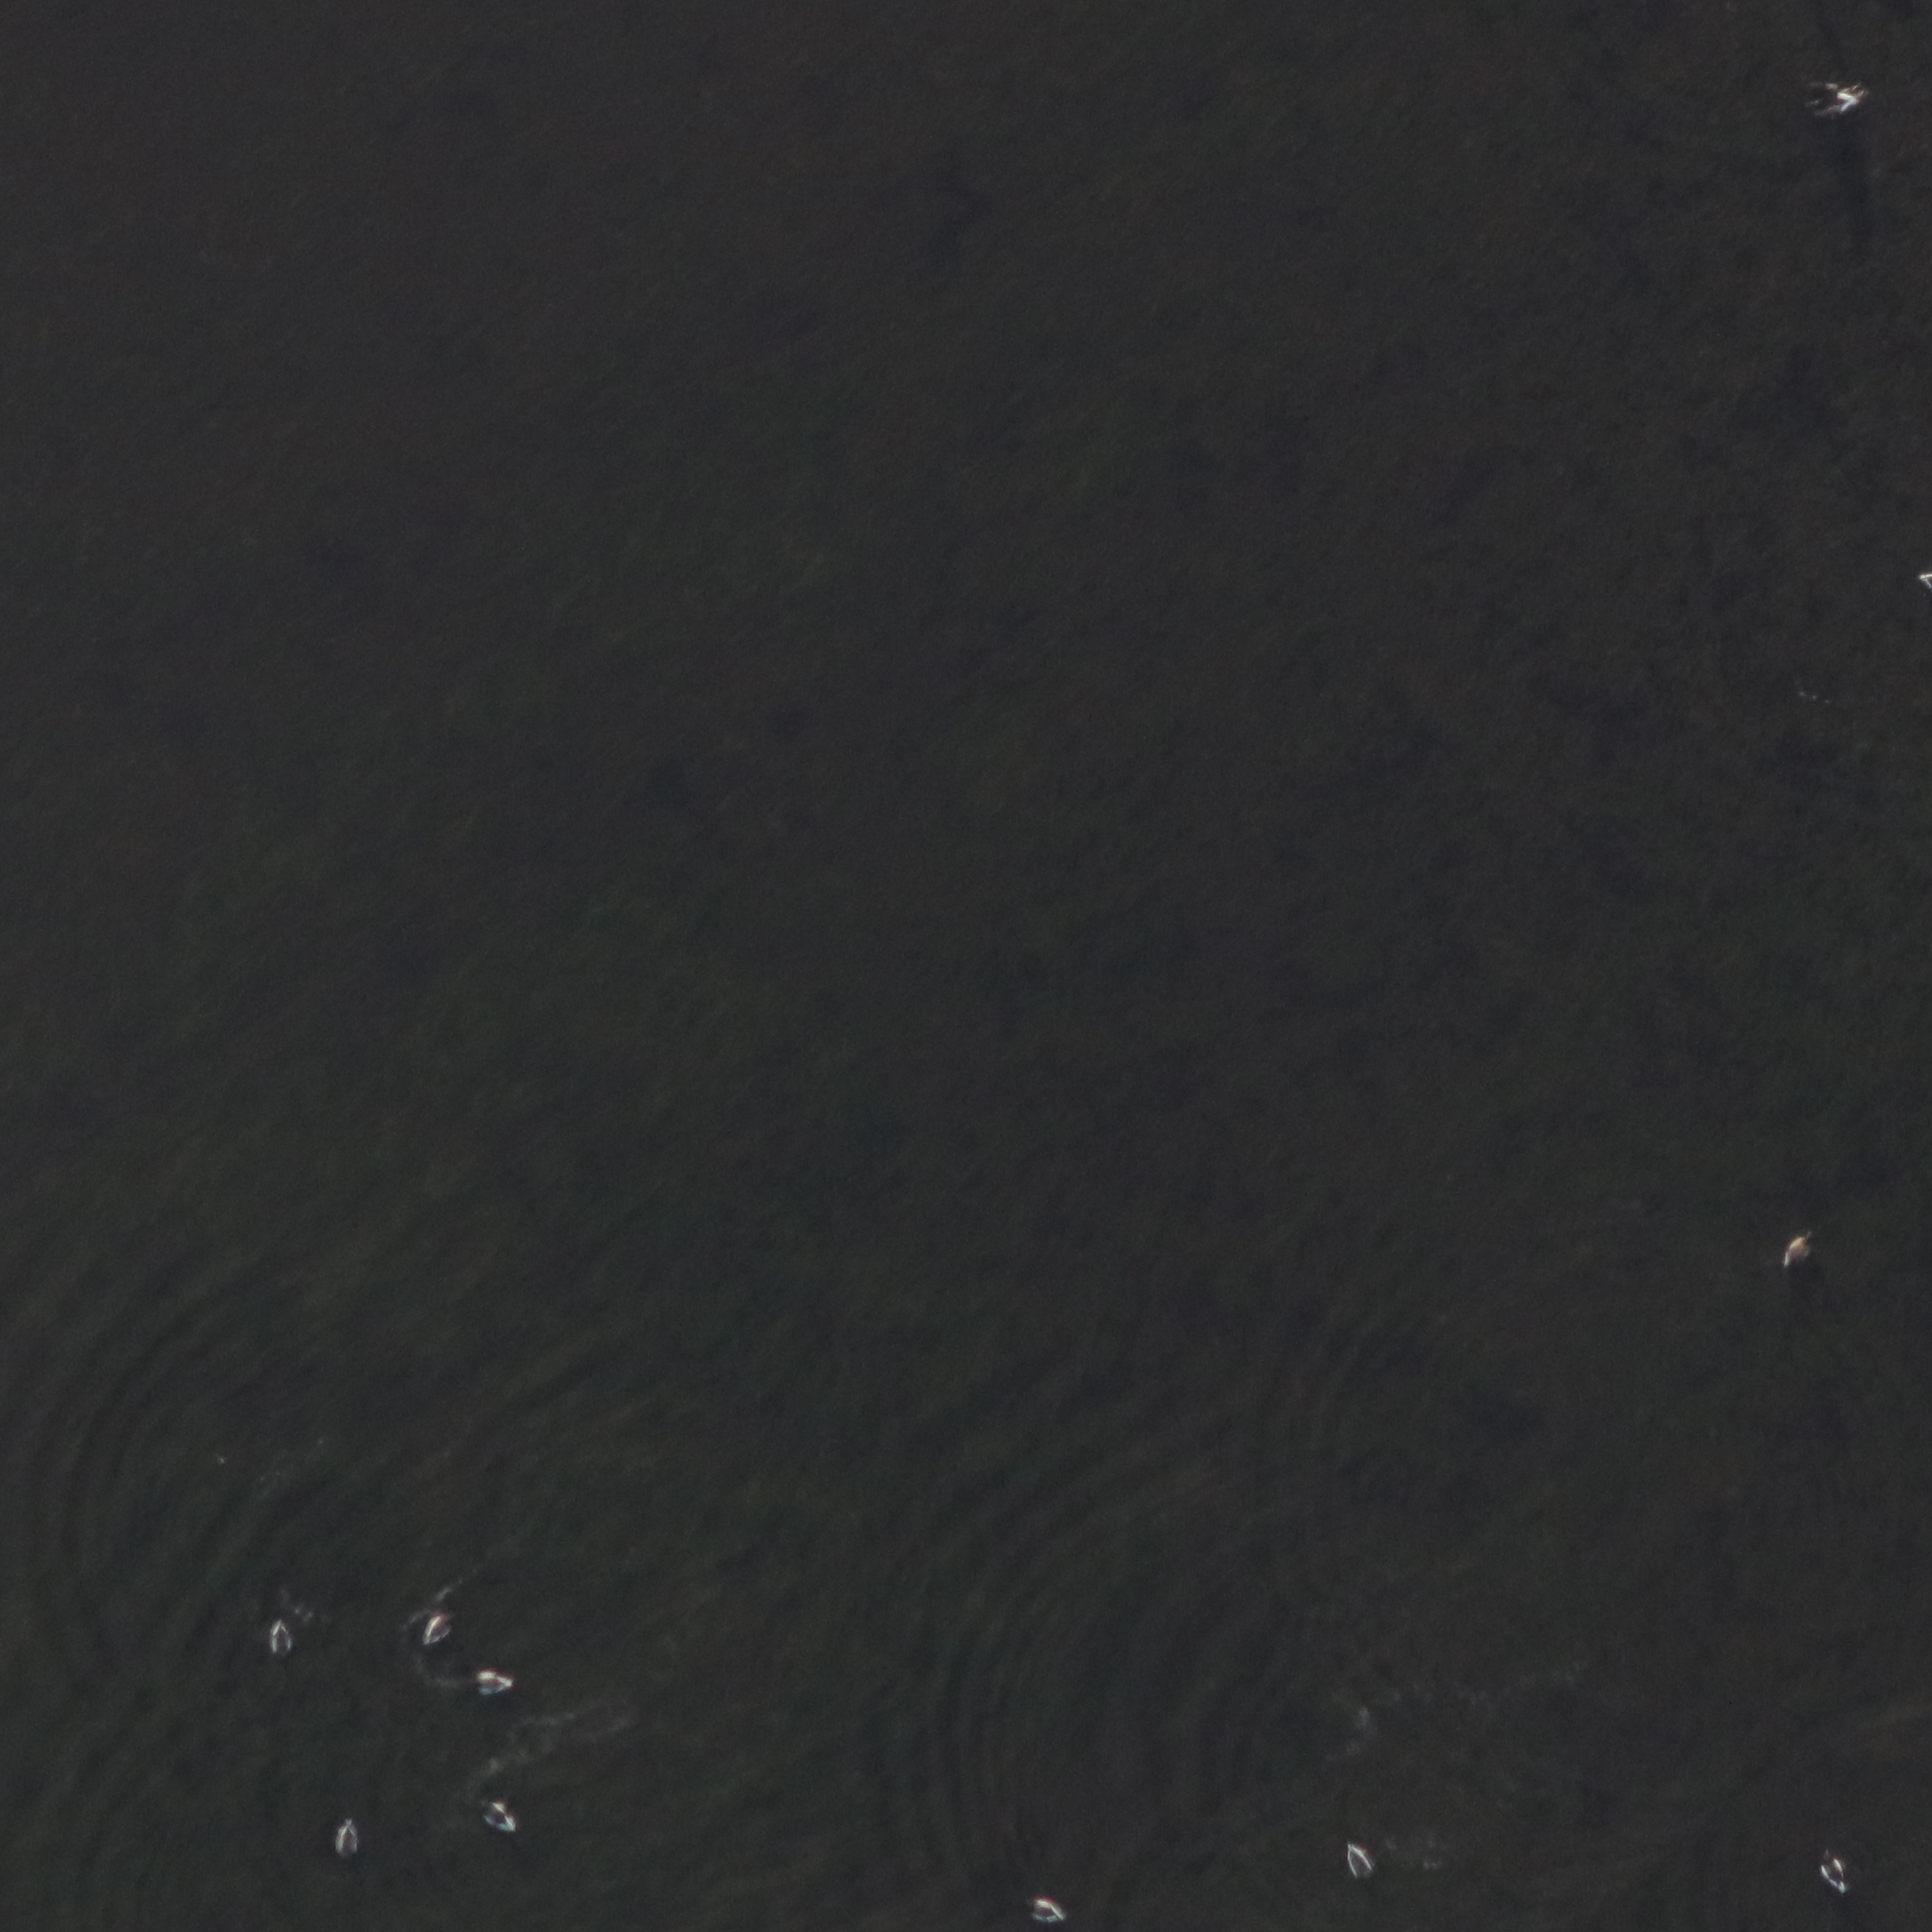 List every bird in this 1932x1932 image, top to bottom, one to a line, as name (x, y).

brant (1842, 92)
brant (1798, 1249)
brant (437, 1627)
brant (282, 1640)
brant (490, 1682)
brant (498, 1815)
brant (347, 1843)
brant (1360, 1862)
brant (1833, 1871)
brant (1045, 1910)